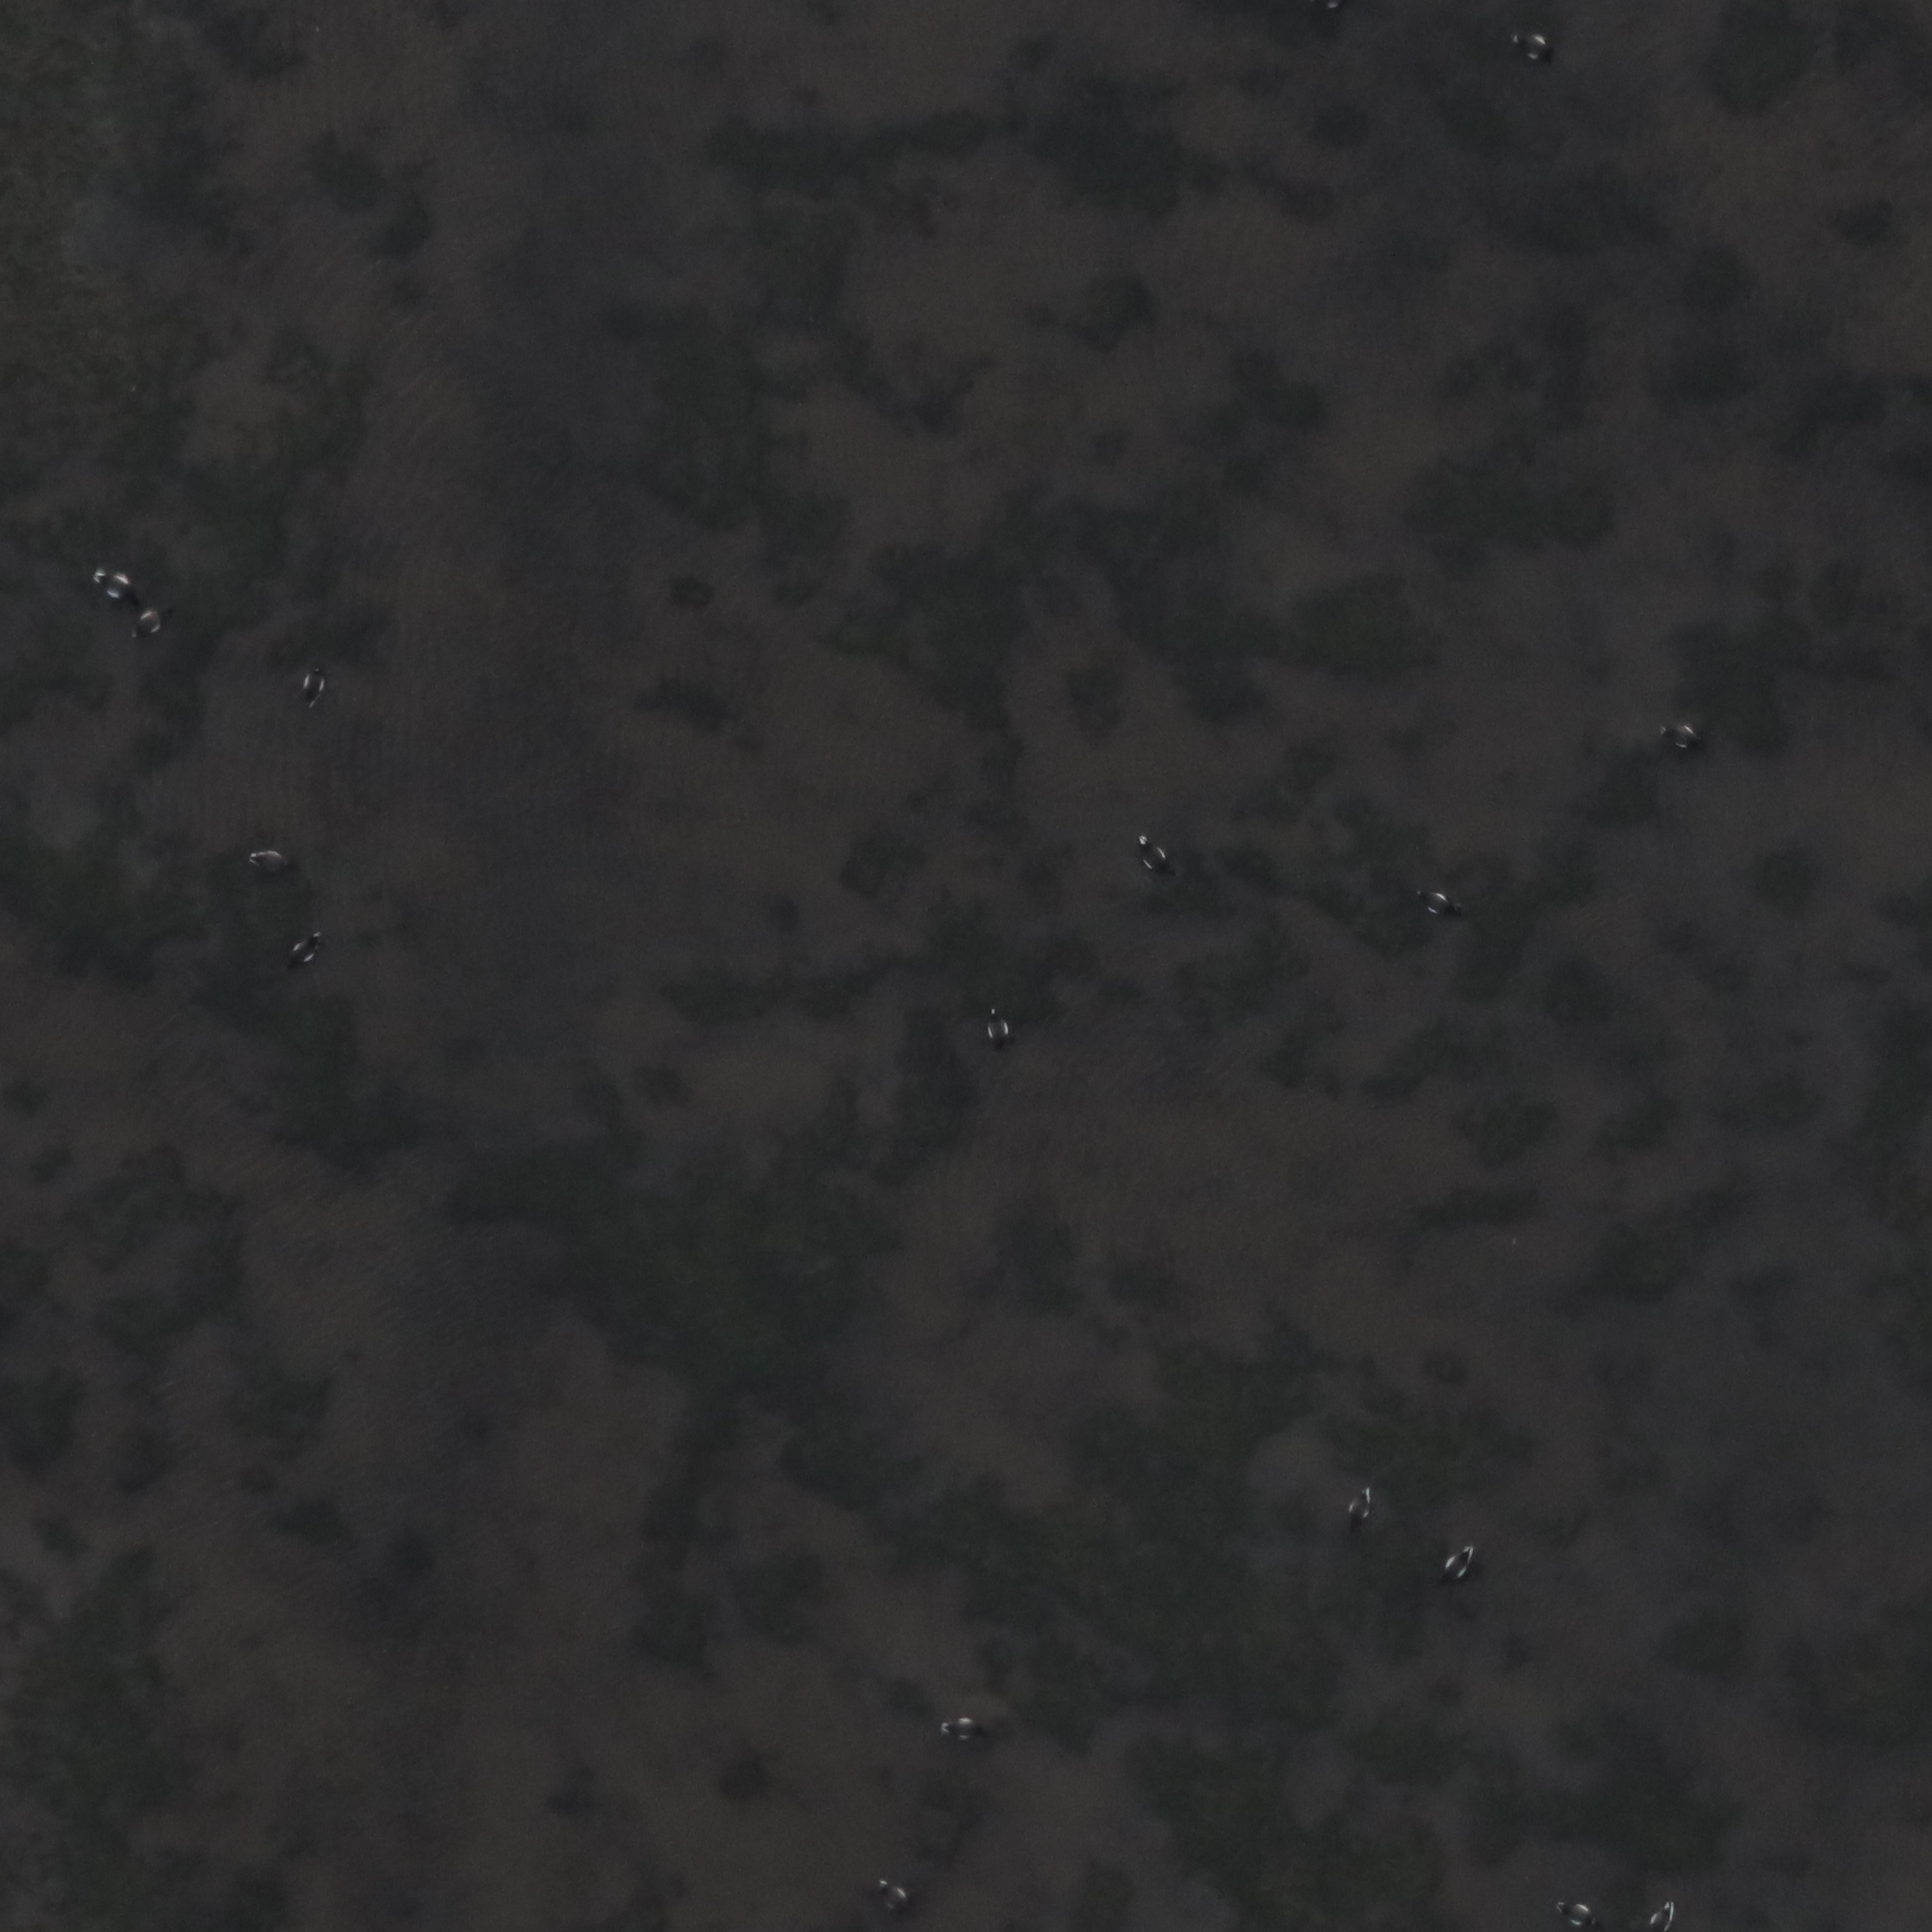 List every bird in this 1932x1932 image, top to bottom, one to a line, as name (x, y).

brant (1531, 48)
brant (116, 586)
brant (145, 620)
brant (316, 688)
brant (1680, 737)
brant (271, 860)
brant (1158, 863)
brant (1437, 904)
brant (306, 952)
brant (997, 1029)
brant (1358, 1510)
brant (1456, 1567)
brant (966, 1729)
brant (895, 1897)
brant (1577, 1912)
brant (1661, 1922)